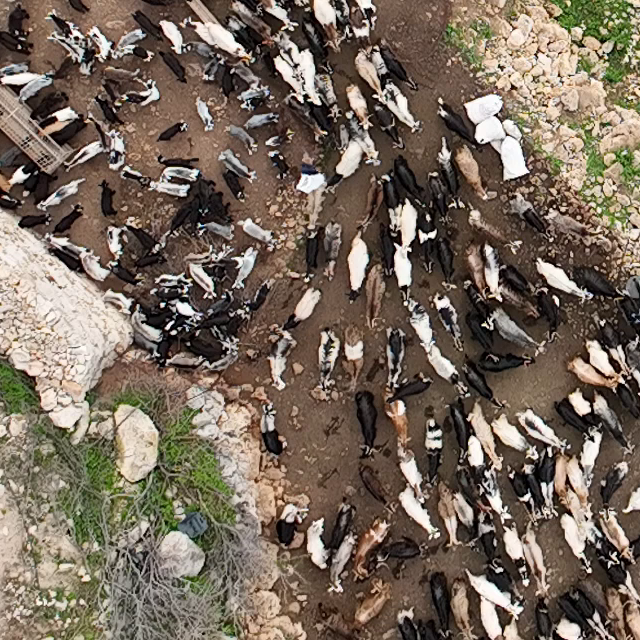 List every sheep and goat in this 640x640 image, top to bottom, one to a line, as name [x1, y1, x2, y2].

goat [55, 0, 90, 13]
goat [139, 0, 172, 5]
goat [221, 0, 263, 16]
goat [230, 0, 272, 38]
goat [249, 0, 299, 29]
goat [255, 0, 288, 9]
goat [272, 0, 312, 13]
goat [313, 0, 342, 53]
goat [333, 0, 353, 44]
goat [349, 0, 378, 31]
goat [9, 4, 30, 36]
goat [349, 6, 372, 55]
goat [46, 9, 82, 38]
goat [132, 9, 164, 43]
goat [224, 16, 262, 55]
goat [179, 18, 215, 44]
goat [303, 18, 335, 75]
goat [159, 20, 183, 55]
goat [205, 22, 253, 61]
goat [88, 25, 113, 62]
goat [0, 26, 33, 56]
goat [112, 29, 145, 59]
goat [48, 31, 79, 58]
goat [274, 31, 301, 75]
goat [77, 37, 95, 75]
goat [376, 39, 420, 92]
goat [183, 41, 215, 57]
goat [120, 45, 154, 62]
goat [371, 45, 388, 94]
goat [355, 47, 387, 104]
goat [298, 48, 323, 106]
goat [158, 50, 188, 84]
goat [202, 55, 222, 81]
goat [271, 55, 303, 93]
goat [0, 61, 30, 79]
goat [233, 62, 262, 89]
goat [101, 64, 139, 81]
goat [219, 64, 235, 98]
goat [0, 74, 42, 91]
goat [18, 74, 52, 103]
goat [316, 74, 342, 121]
goat [100, 79, 123, 106]
goat [122, 81, 159, 105]
goat [385, 83, 420, 131]
goat [346, 84, 374, 131]
goat [237, 86, 269, 99]
goat [28, 91, 67, 123]
goat [287, 93, 328, 141]
goat [241, 94, 275, 109]
goat [94, 95, 125, 124]
goat [194, 97, 214, 131]
goat [374, 105, 405, 151]
goat [34, 107, 77, 132]
goat [438, 107, 484, 151]
goat [86, 113, 112, 152]
goat [244, 113, 280, 131]
goat [48, 116, 85, 147]
goat [0, 120, 4, 150]
goat [38, 121, 68, 136]
goat [157, 121, 187, 143]
goat [225, 124, 258, 155]
goat [337, 124, 350, 151]
goat [266, 129, 294, 146]
goat [106, 130, 122, 171]
goat [350, 131, 382, 167]
goat [0, 135, 31, 165]
goat [436, 135, 465, 209]
goat [62, 141, 104, 171]
goat [324, 141, 363, 190]
goat [455, 144, 486, 200]
goat [218, 148, 257, 182]
goat [267, 150, 290, 181]
goat [157, 154, 199, 167]
goat [393, 154, 432, 207]
goat [9, 155, 48, 185]
goat [22, 166, 40, 196]
goat [121, 166, 151, 186]
goat [158, 166, 199, 184]
goat [0, 169, 12, 193]
goat [356, 170, 381, 230]
goat [33, 171, 58, 205]
goat [223, 171, 244, 198]
goat [426, 172, 452, 226]
goat [382, 174, 402, 236]
goat [35, 177, 87, 209]
goat [199, 179, 214, 216]
goat [97, 180, 119, 216]
goat [151, 181, 191, 198]
goat [0, 191, 18, 209]
goat [212, 191, 228, 217]
goat [512, 193, 554, 244]
goat [402, 198, 416, 253]
goat [167, 200, 194, 234]
goat [53, 201, 84, 233]
goat [189, 201, 201, 235]
goat [417, 206, 436, 274]
goat [469, 207, 524, 255]
goat [544, 208, 602, 244]
goat [19, 214, 52, 229]
goat [238, 220, 276, 253]
goat [323, 221, 342, 280]
goat [125, 222, 161, 253]
goat [198, 222, 235, 241]
goat [304, 223, 322, 283]
goat [380, 224, 393, 275]
goat [105, 225, 127, 260]
goat [345, 230, 369, 305]
goat [43, 234, 84, 258]
goat [436, 237, 456, 290]
goat [466, 241, 489, 300]
goat [392, 243, 412, 306]
goat [482, 243, 502, 300]
goat [47, 247, 83, 271]
goat [232, 247, 258, 288]
goat [81, 249, 109, 280]
goat [184, 250, 211, 262]
goat [211, 254, 242, 269]
goat [135, 255, 164, 269]
goat [537, 257, 593, 302]
goat [108, 261, 140, 284]
goat [188, 263, 217, 300]
goat [503, 263, 531, 295]
goat [365, 264, 386, 327]
goat [574, 264, 622, 296]
goat [155, 272, 193, 286]
goat [624, 274, 639, 316]
goat [249, 279, 275, 310]
goat [462, 280, 494, 332]
goat [500, 281, 539, 316]
goat [150, 285, 188, 299]
goat [281, 286, 322, 332]
goat [540, 287, 565, 342]
goat [207, 288, 234, 315]
goat [101, 290, 134, 314]
goat [432, 291, 465, 353]
goat [615, 294, 639, 320]
goat [408, 298, 434, 354]
goat [175, 299, 202, 320]
goat [132, 303, 161, 340]
goat [146, 305, 173, 329]
goat [493, 306, 547, 355]
goat [225, 310, 250, 335]
goat [466, 313, 497, 360]
goat [193, 315, 230, 330]
goat [600, 319, 633, 377]
goat [164, 320, 195, 335]
goat [344, 322, 364, 390]
goat [211, 326, 236, 349]
goat [385, 327, 406, 387]
goat [268, 329, 297, 390]
goat [317, 329, 340, 388]
goat [134, 333, 157, 355]
goat [181, 337, 228, 357]
goat [154, 338, 173, 363]
goat [584, 338, 625, 385]
goat [428, 345, 468, 395]
goat [626, 348, 639, 401]
goat [209, 351, 240, 371]
goat [479, 352, 536, 372]
goat [463, 355, 506, 410]
goat [564, 355, 616, 392]
goat [166, 356, 206, 367]
goat [385, 373, 433, 402]
goat [615, 377, 639, 423]
goat [568, 388, 602, 432]
goat [353, 392, 379, 461]
goat [592, 392, 635, 455]
goat [555, 398, 595, 443]
goat [384, 402, 411, 452]
goat [448, 402, 469, 466]
goat [468, 402, 503, 470]
goat [259, 403, 283, 456]
goat [516, 409, 572, 455]
goat [491, 413, 539, 461]
goat [425, 418, 442, 485]
goat [581, 431, 601, 487]
goat [468, 435, 493, 492]
goat [541, 449, 556, 517]
goat [397, 450, 424, 502]
goat [554, 456, 568, 497]
goat [567, 456, 590, 518]
goat [522, 463, 550, 517]
goat [601, 463, 627, 520]
goat [358, 464, 397, 514]
goat [456, 466, 492, 519]
goat [507, 466, 541, 527]
goat [486, 469, 512, 520]
goat [623, 475, 639, 514]
goat [437, 479, 460, 547]
goat [399, 483, 439, 539]
goat [562, 488, 587, 540]
goat [453, 491, 475, 548]
goat [328, 503, 355, 558]
goat [278, 505, 309, 547]
goat [477, 512, 503, 571]
goat [598, 512, 636, 565]
goat [561, 513, 593, 574]
goat [353, 517, 389, 581]
goat [307, 518, 330, 569]
goat [503, 522, 530, 586]
goat [586, 522, 619, 566]
goat [629, 526, 639, 559]
goat [521, 530, 549, 596]
goat [328, 532, 357, 593]
goat [384, 540, 426, 561]
goat [609, 565, 639, 609]
goat [485, 567, 525, 604]
goat [465, 569, 523, 620]
goat [429, 571, 453, 639]
goat [453, 577, 476, 639]
goat [353, 580, 391, 626]
goat [606, 586, 626, 638]
goat [567, 587, 616, 639]
goat [479, 595, 502, 639]
goat [536, 597, 552, 639]
goat [554, 597, 597, 637]
goat [318, 602, 364, 639]
goat [398, 607, 422, 639]
goat [627, 609, 639, 639]
goat [555, 616, 582, 639]
goat [418, 619, 439, 639]
goat [504, 620, 523, 639]